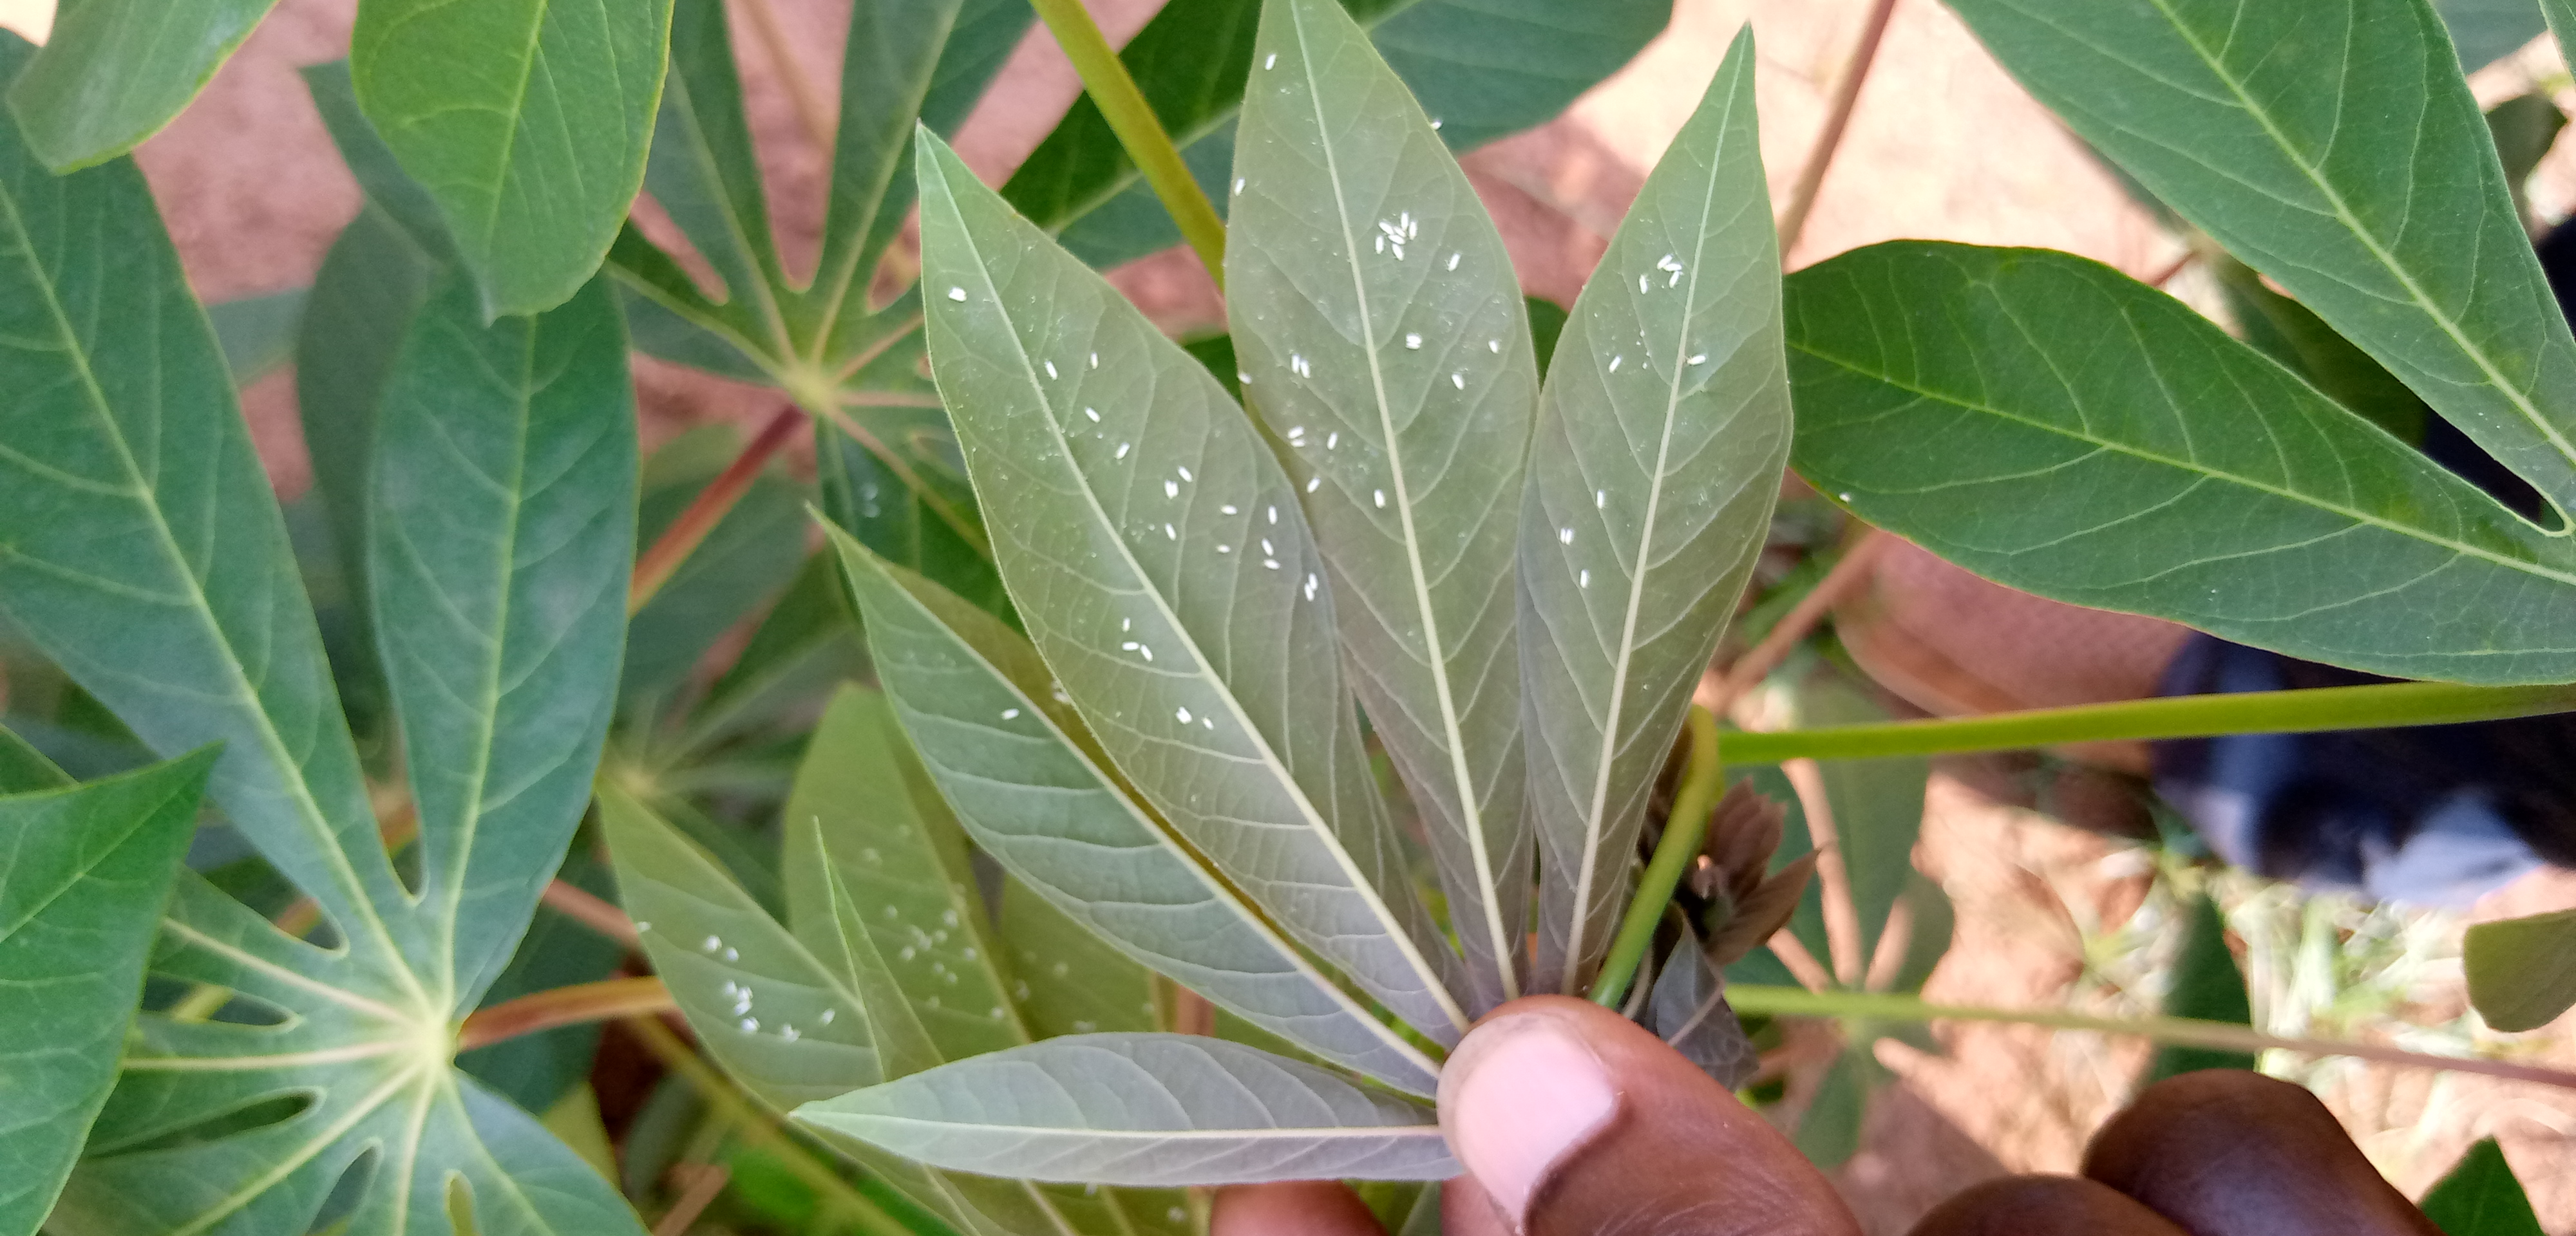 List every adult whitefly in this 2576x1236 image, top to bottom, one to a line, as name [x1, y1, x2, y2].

whitefly [1262, 51, 1279, 73]
whitefly [1427, 117, 1446, 137]
whitefly [1230, 174, 1250, 198]
whitefly [1399, 210, 1409, 231]
whitefly [1375, 220, 1394, 235]
whitefly [1408, 220, 1418, 243]
whitefly [1393, 224, 1408, 239]
whitefly [1387, 232, 1406, 246]
whitefly [1373, 233, 1383, 256]
whitefly [1391, 242, 1407, 263]
whitefly [1443, 251, 1464, 274]
whitefly [1657, 251, 1674, 269]
whitefly [1663, 262, 1683, 274]
whitefly [1667, 270, 1681, 288]
whitefly [1636, 272, 1649, 296]
whitefly [951, 286, 967, 294]
whitefly [948, 292, 967, 303]
whitefly [1403, 332, 1423, 342]
whitefly [1484, 336, 1502, 355]
whitefly [1404, 342, 1421, 351]
whitefly [1088, 348, 1101, 373]
whitefly [1681, 351, 1709, 369]
whitefly [1289, 352, 1300, 375]
whitefly [1605, 354, 1624, 376]
whitefly [1041, 358, 1063, 382]
whitefly [1299, 359, 1314, 381]
whitefly [1233, 371, 1258, 389]
whitefly [1450, 372, 1468, 394]
whitefly [1083, 404, 1103, 426]
whitefly [1282, 424, 1307, 440]
whitefly [1324, 430, 1342, 454]
whitefly [1288, 439, 1309, 449]
whitefly [1110, 440, 1132, 461]
whitefly [1175, 463, 1195, 485]
whitefly [1301, 476, 1324, 500]
whitefly [1160, 477, 1182, 501]
whitefly [1592, 485, 1611, 511]
whitefly [1369, 487, 1388, 512]
whitefly [1836, 492, 1853, 504]
whitefly [1216, 503, 1241, 516]
whitefly [1265, 503, 1282, 528]
whitefly [1162, 521, 1180, 542]
whitefly [1558, 526, 1565, 545]
whitefly [1565, 527, 1574, 548]
whitefly [1258, 536, 1277, 557]
whitefly [1213, 543, 1233, 555]
whitefly [1259, 556, 1282, 572]
whitefly [1307, 568, 1320, 590]
whitefly [1577, 568, 1591, 592]
whitefly [1303, 582, 1317, 603]
whitefly [1119, 613, 1133, 633]
whitefly [1118, 637, 1140, 653]
whitefly [1140, 641, 1157, 664]
whitefly [1173, 702, 1193, 727]
whitefly [999, 703, 1021, 724]
whitefly [1200, 713, 1216, 732]